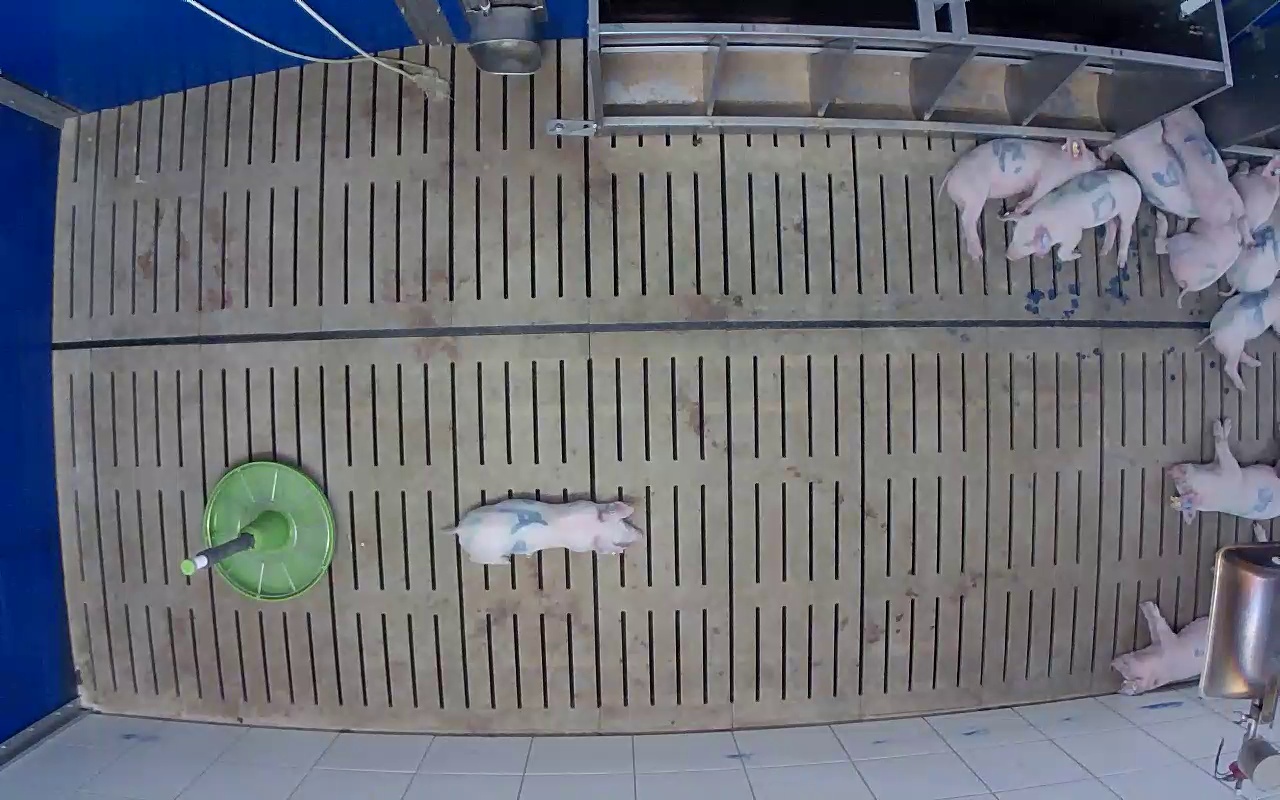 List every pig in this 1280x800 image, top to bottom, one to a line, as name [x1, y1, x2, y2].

pig [1163, 106, 1257, 249]
pig [1097, 121, 1203, 220]
pig [936, 136, 1107, 263]
pig [1153, 157, 1278, 311]
pig [998, 170, 1144, 270]
pig [1215, 198, 1279, 299]
pig [1193, 278, 1278, 392]
pig [1166, 416, 1279, 524]
pig [439, 495, 644, 565]
pig [1109, 599, 1212, 697]